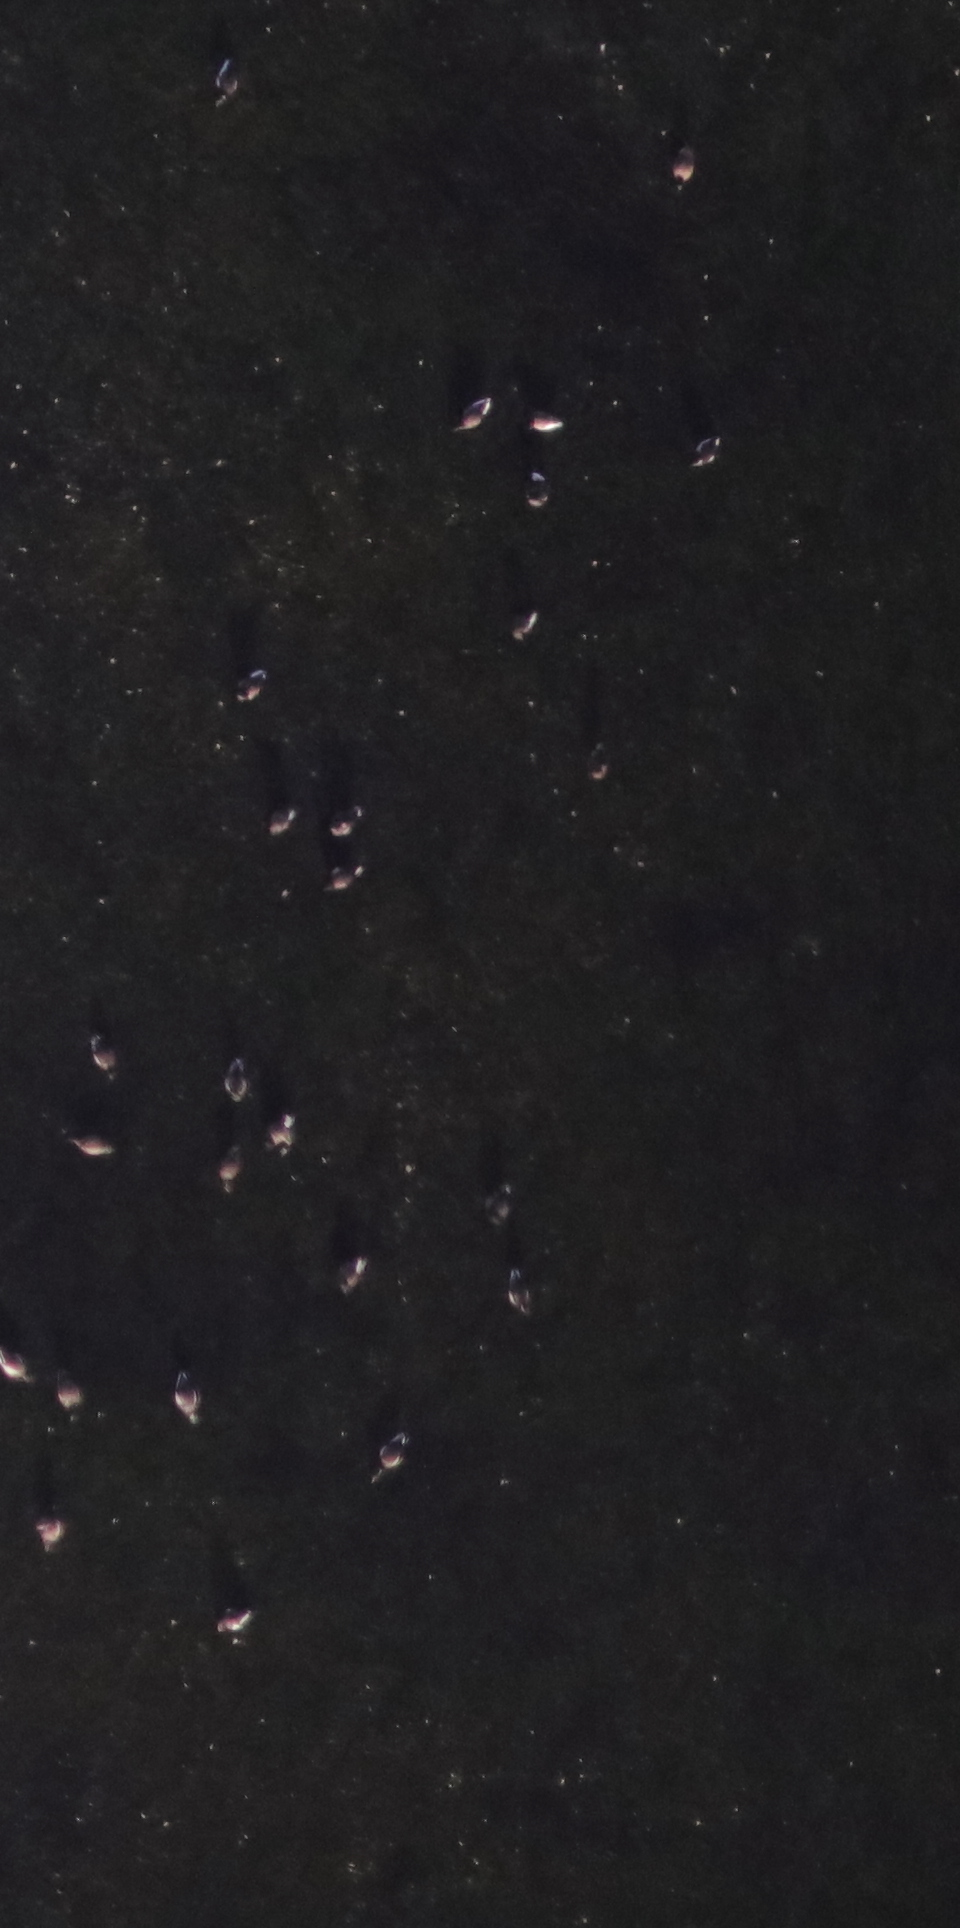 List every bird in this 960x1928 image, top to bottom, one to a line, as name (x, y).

brant (227, 82)
brant (690, 167)
brant (474, 414)
brant (541, 419)
brant (713, 449)
brant (540, 492)
brant (518, 624)
brant (246, 680)
brant (283, 817)
brant (346, 818)
brant (345, 877)
other bird (102, 1054)
brant (229, 1080)
other bird (100, 1139)
other bird (231, 1168)
other bird (346, 1274)
brant (521, 1297)
brant (13, 1362)
other bird (62, 1389)
brant (186, 1395)
brant (391, 1454)
other bird (51, 1539)
brant (232, 1623)